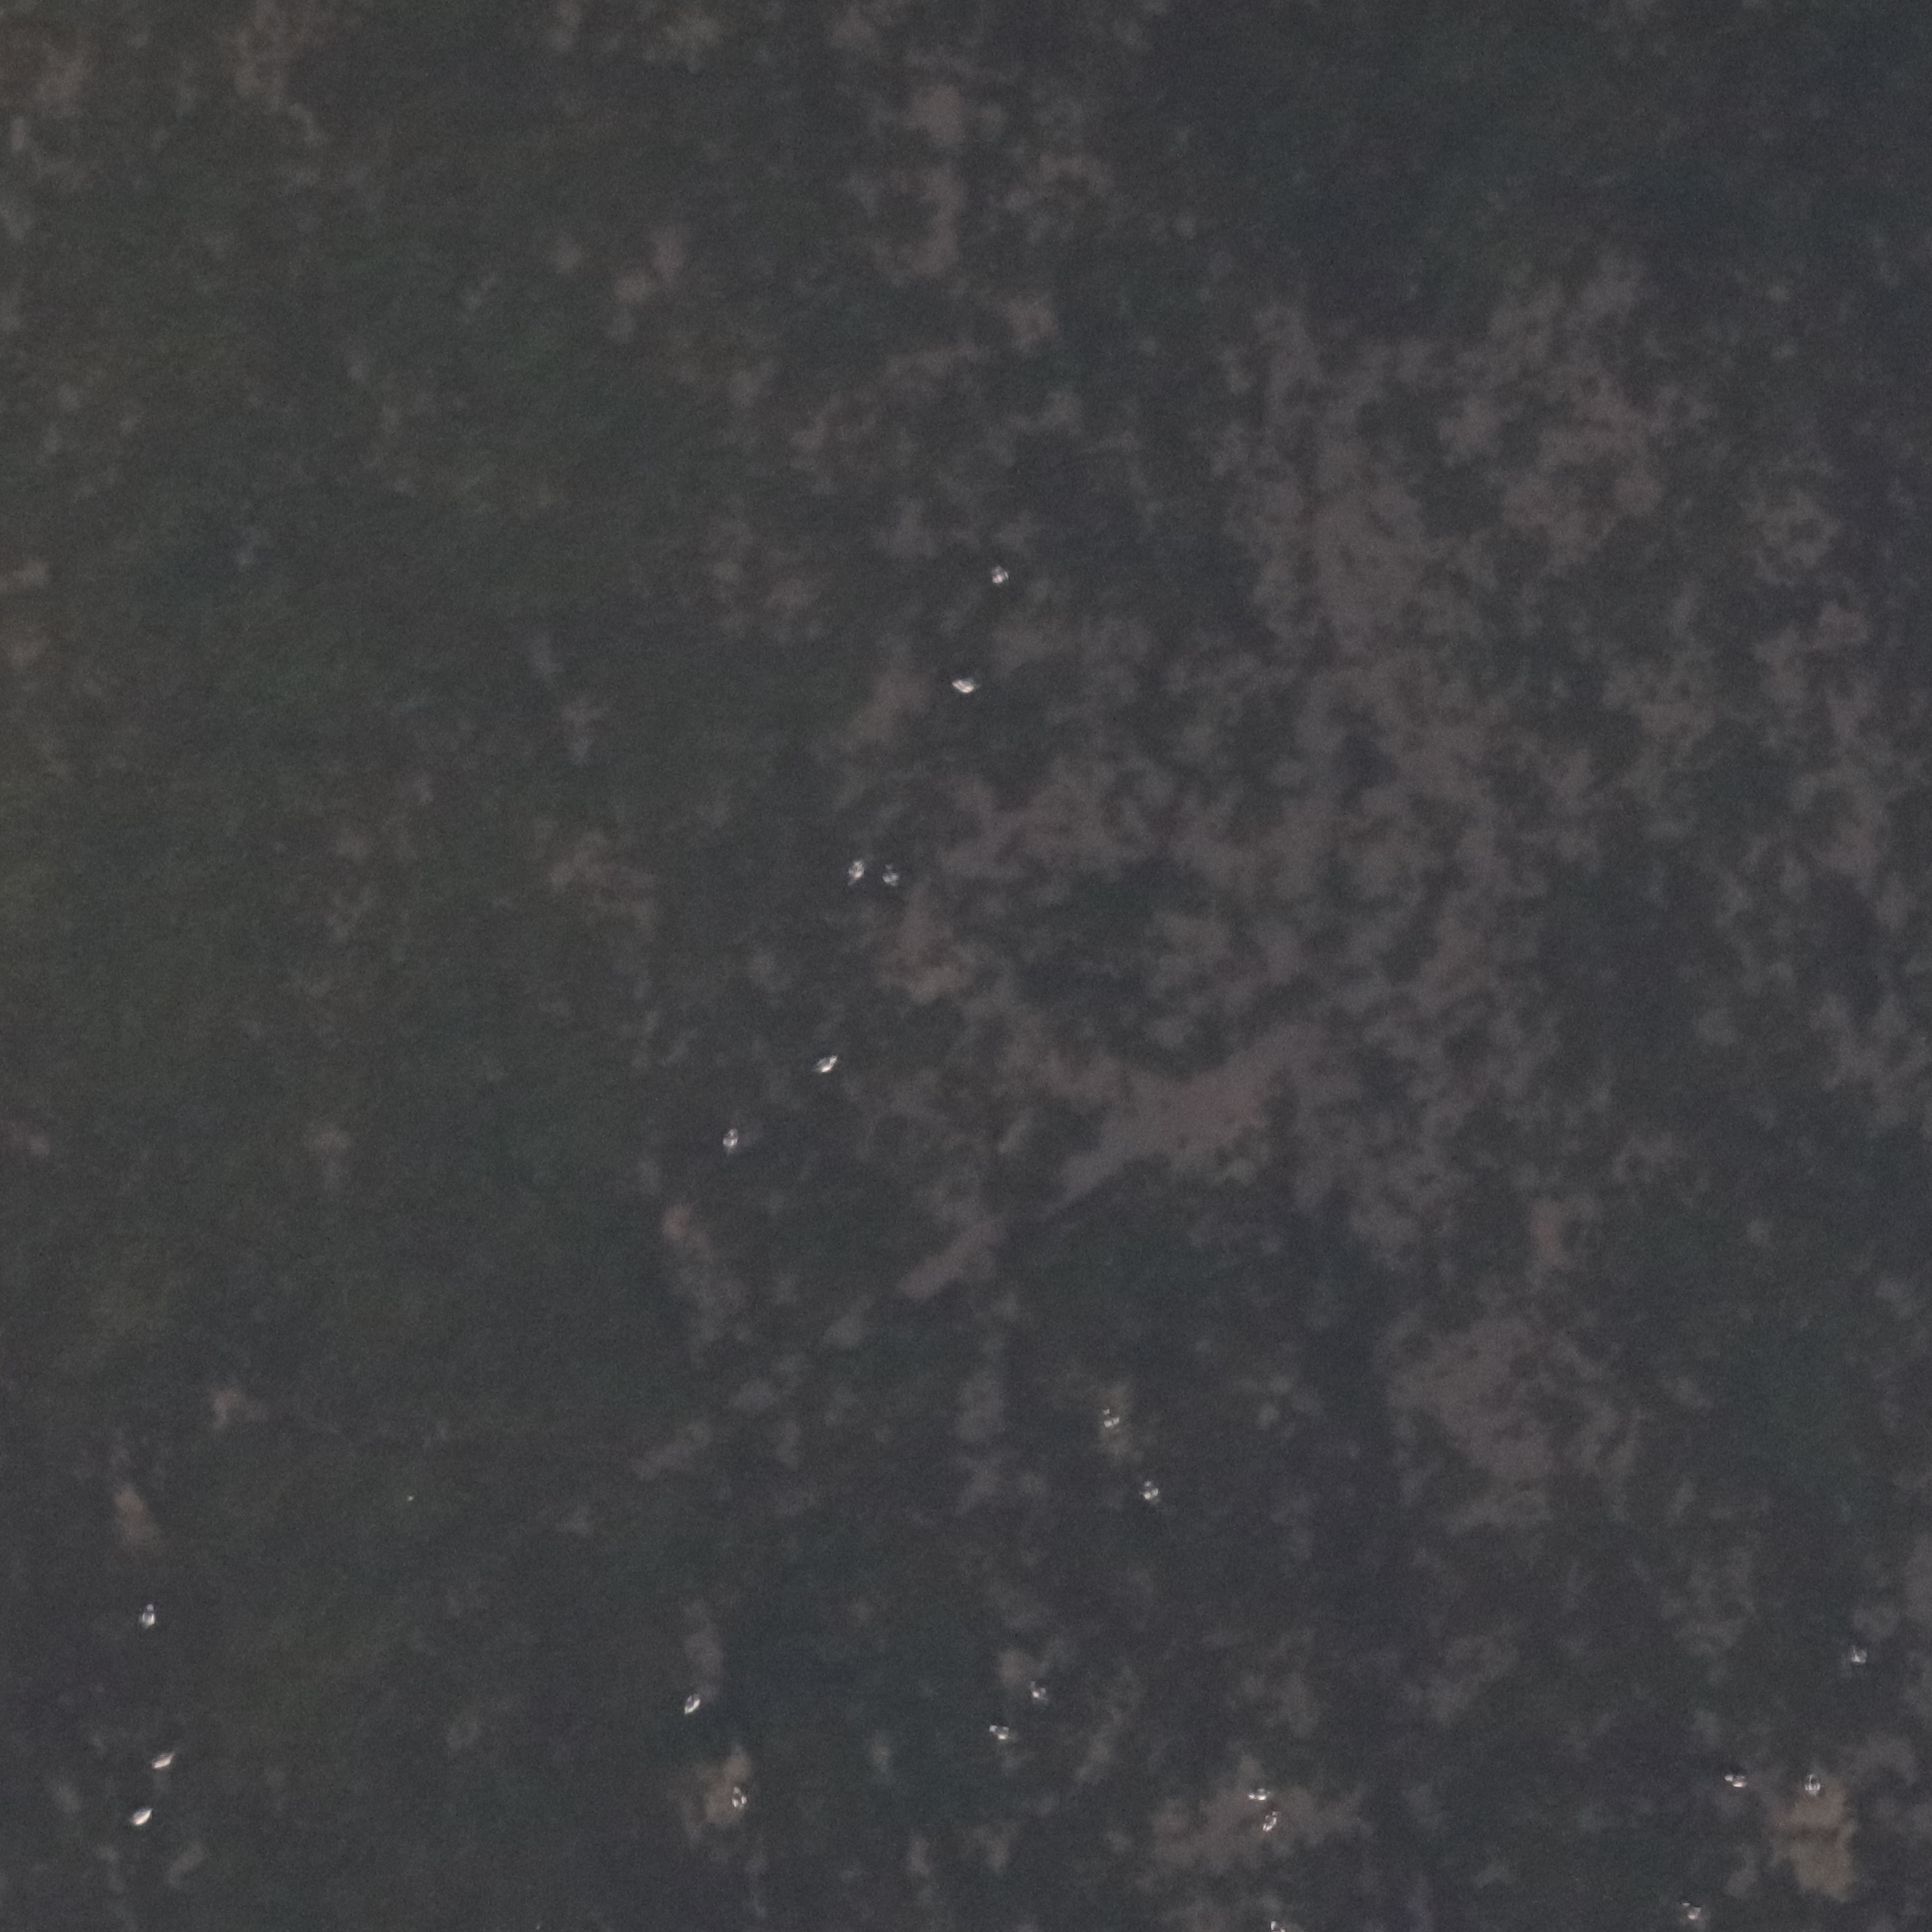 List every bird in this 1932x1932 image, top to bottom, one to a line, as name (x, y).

brant (998, 572)
brant (967, 689)
brant (857, 872)
brant (888, 875)
brant (825, 1075)
brant (736, 1150)
brant (1106, 1420)
brant (1157, 1490)
brant (158, 1621)
brant (1861, 1659)
brant (1044, 1691)
brant (697, 1704)
brant (1000, 1732)
brant (161, 1760)
brant (1741, 1777)
brant (1815, 1789)
brant (1270, 1797)
brant (742, 1806)
brant (145, 1820)
brant (1272, 1826)
brant (1695, 1907)
brant (1279, 1927)